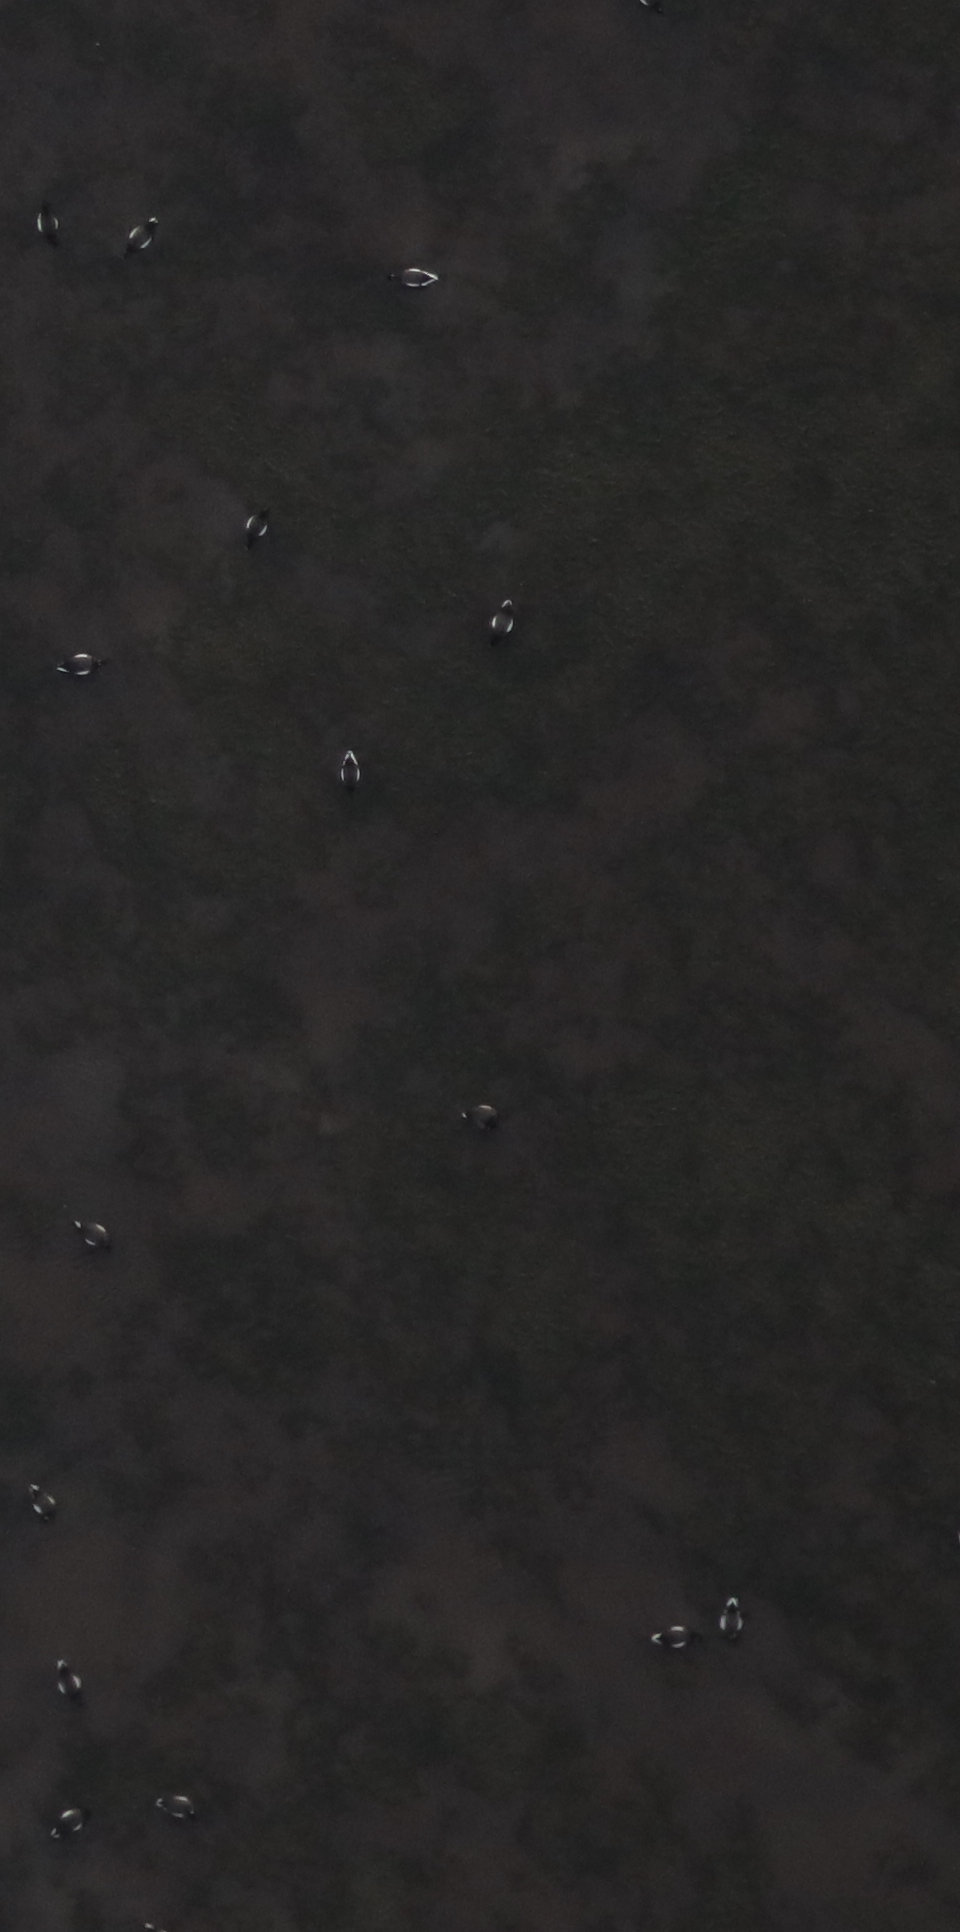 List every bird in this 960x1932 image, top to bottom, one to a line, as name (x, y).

brant (49, 224)
brant (141, 234)
brant (412, 278)
brant (255, 526)
brant (502, 619)
brant (80, 665)
brant (350, 771)
brant (481, 1116)
brant (91, 1232)
brant (44, 1503)
brant (729, 1619)
brant (672, 1637)
brant (67, 1682)
brant (177, 1807)
brant (70, 1822)